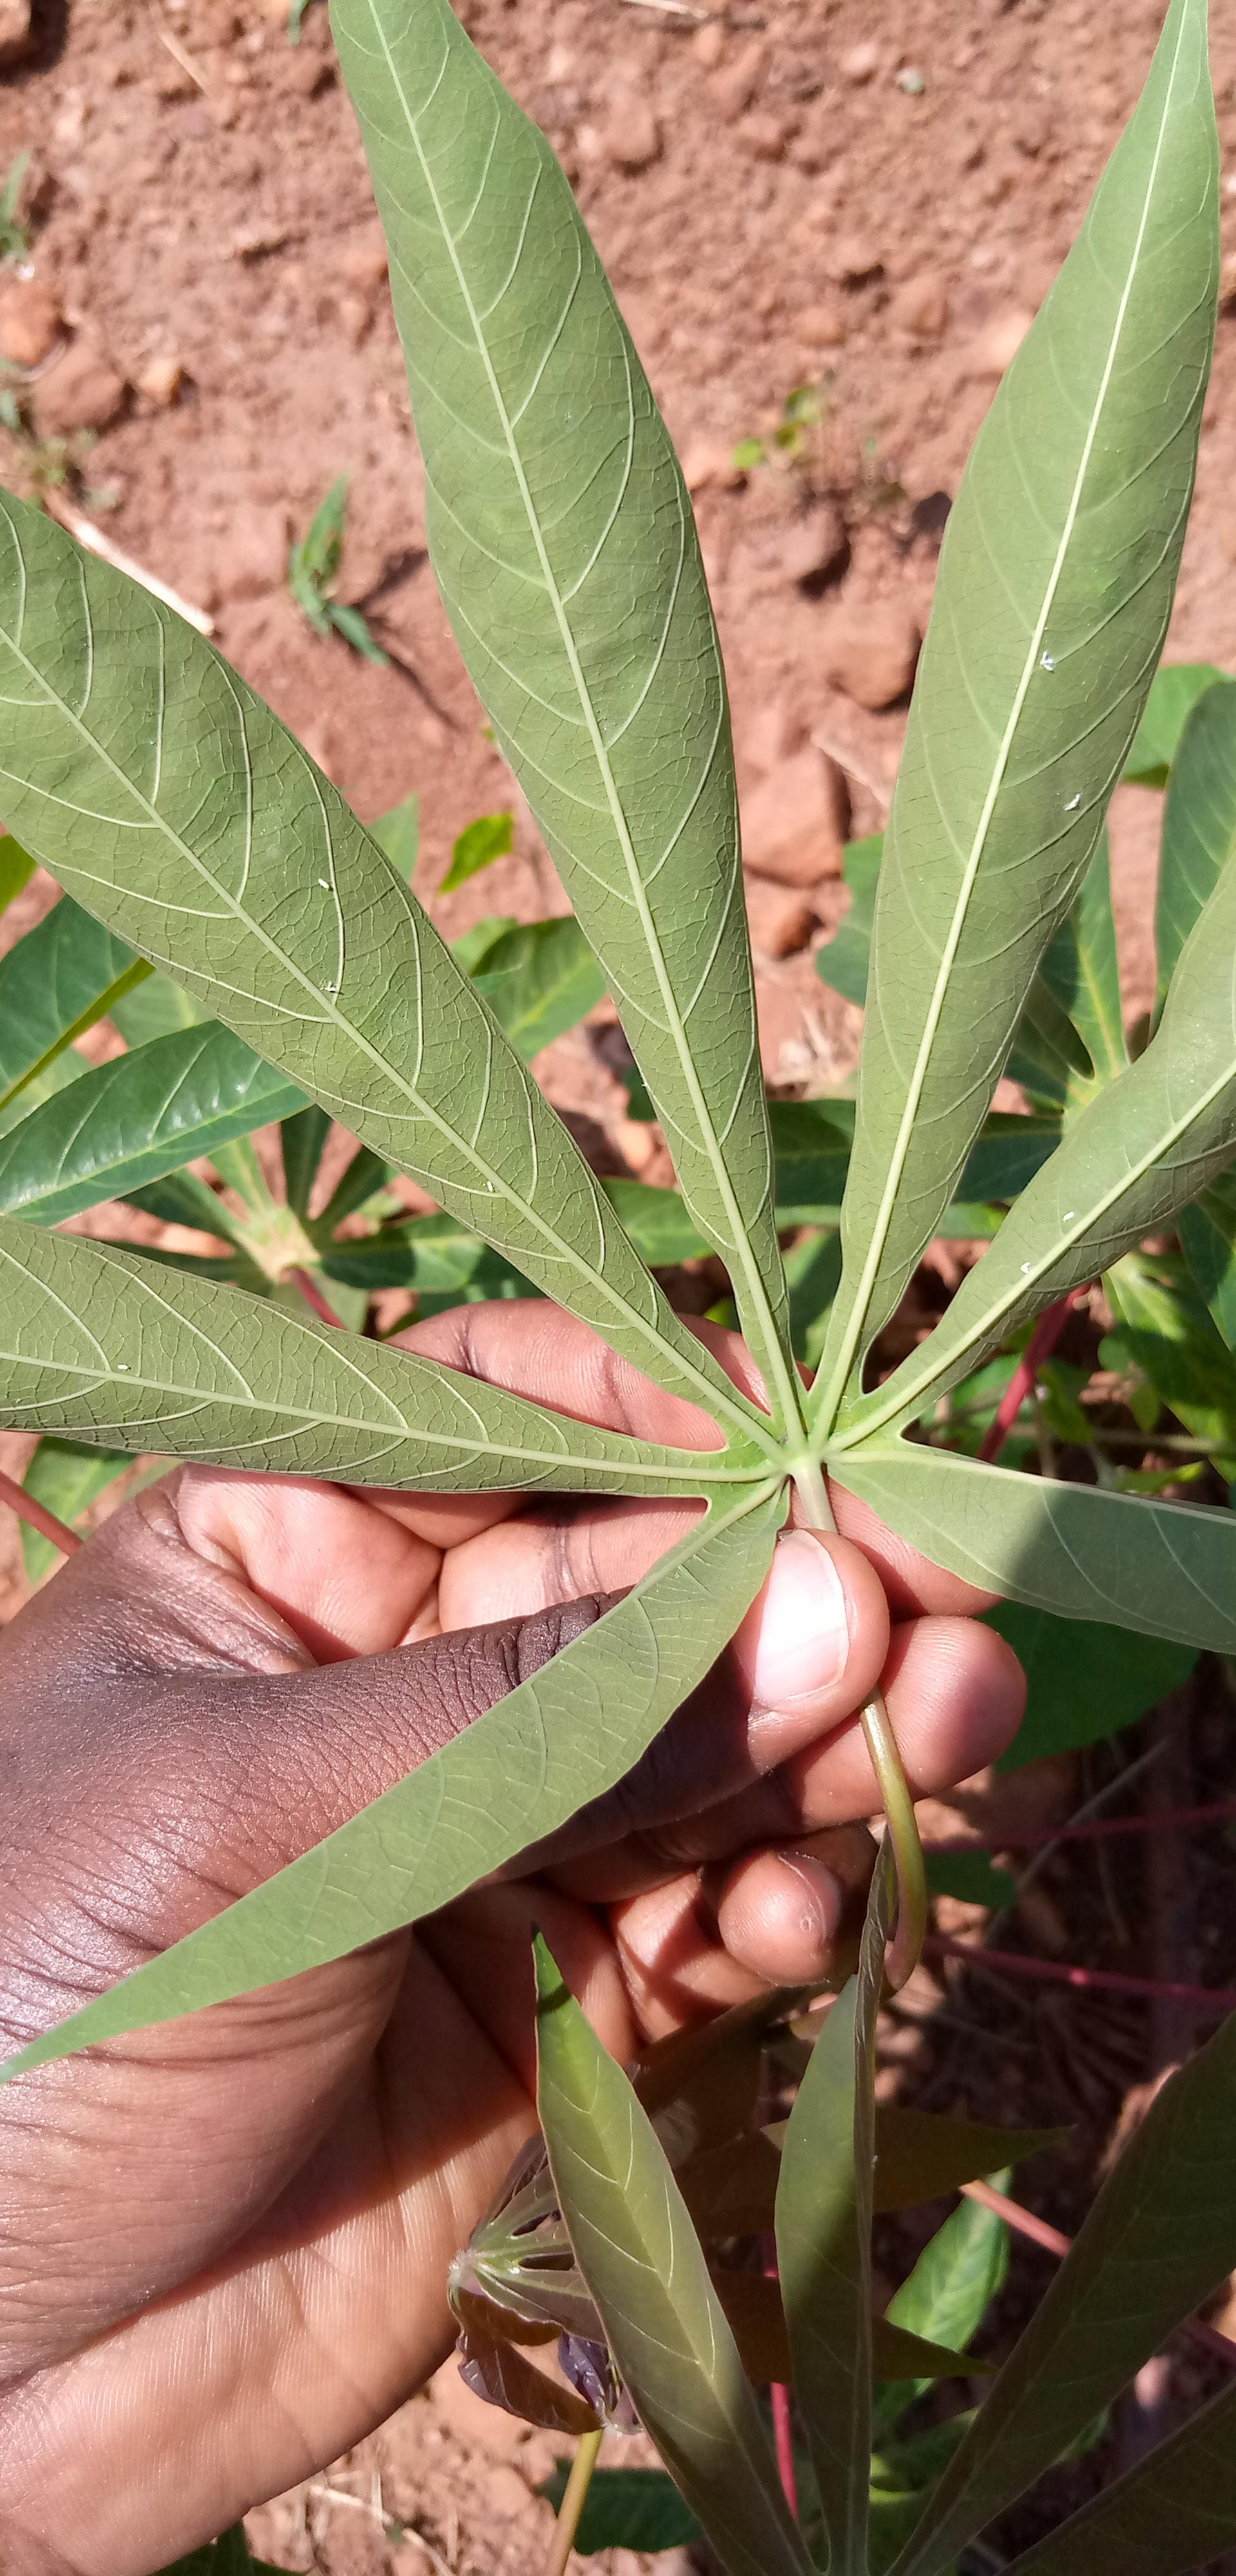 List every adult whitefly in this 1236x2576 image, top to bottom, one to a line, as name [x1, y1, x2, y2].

whitefly [1019, 632, 1093, 694]
whitefly [1055, 777, 1093, 816]
whitefly [295, 849, 351, 906]
whitefly [1058, 1202, 1081, 1231]
whitefly [1010, 1238, 1036, 1281]
whitefly [102, 1338, 142, 1383]